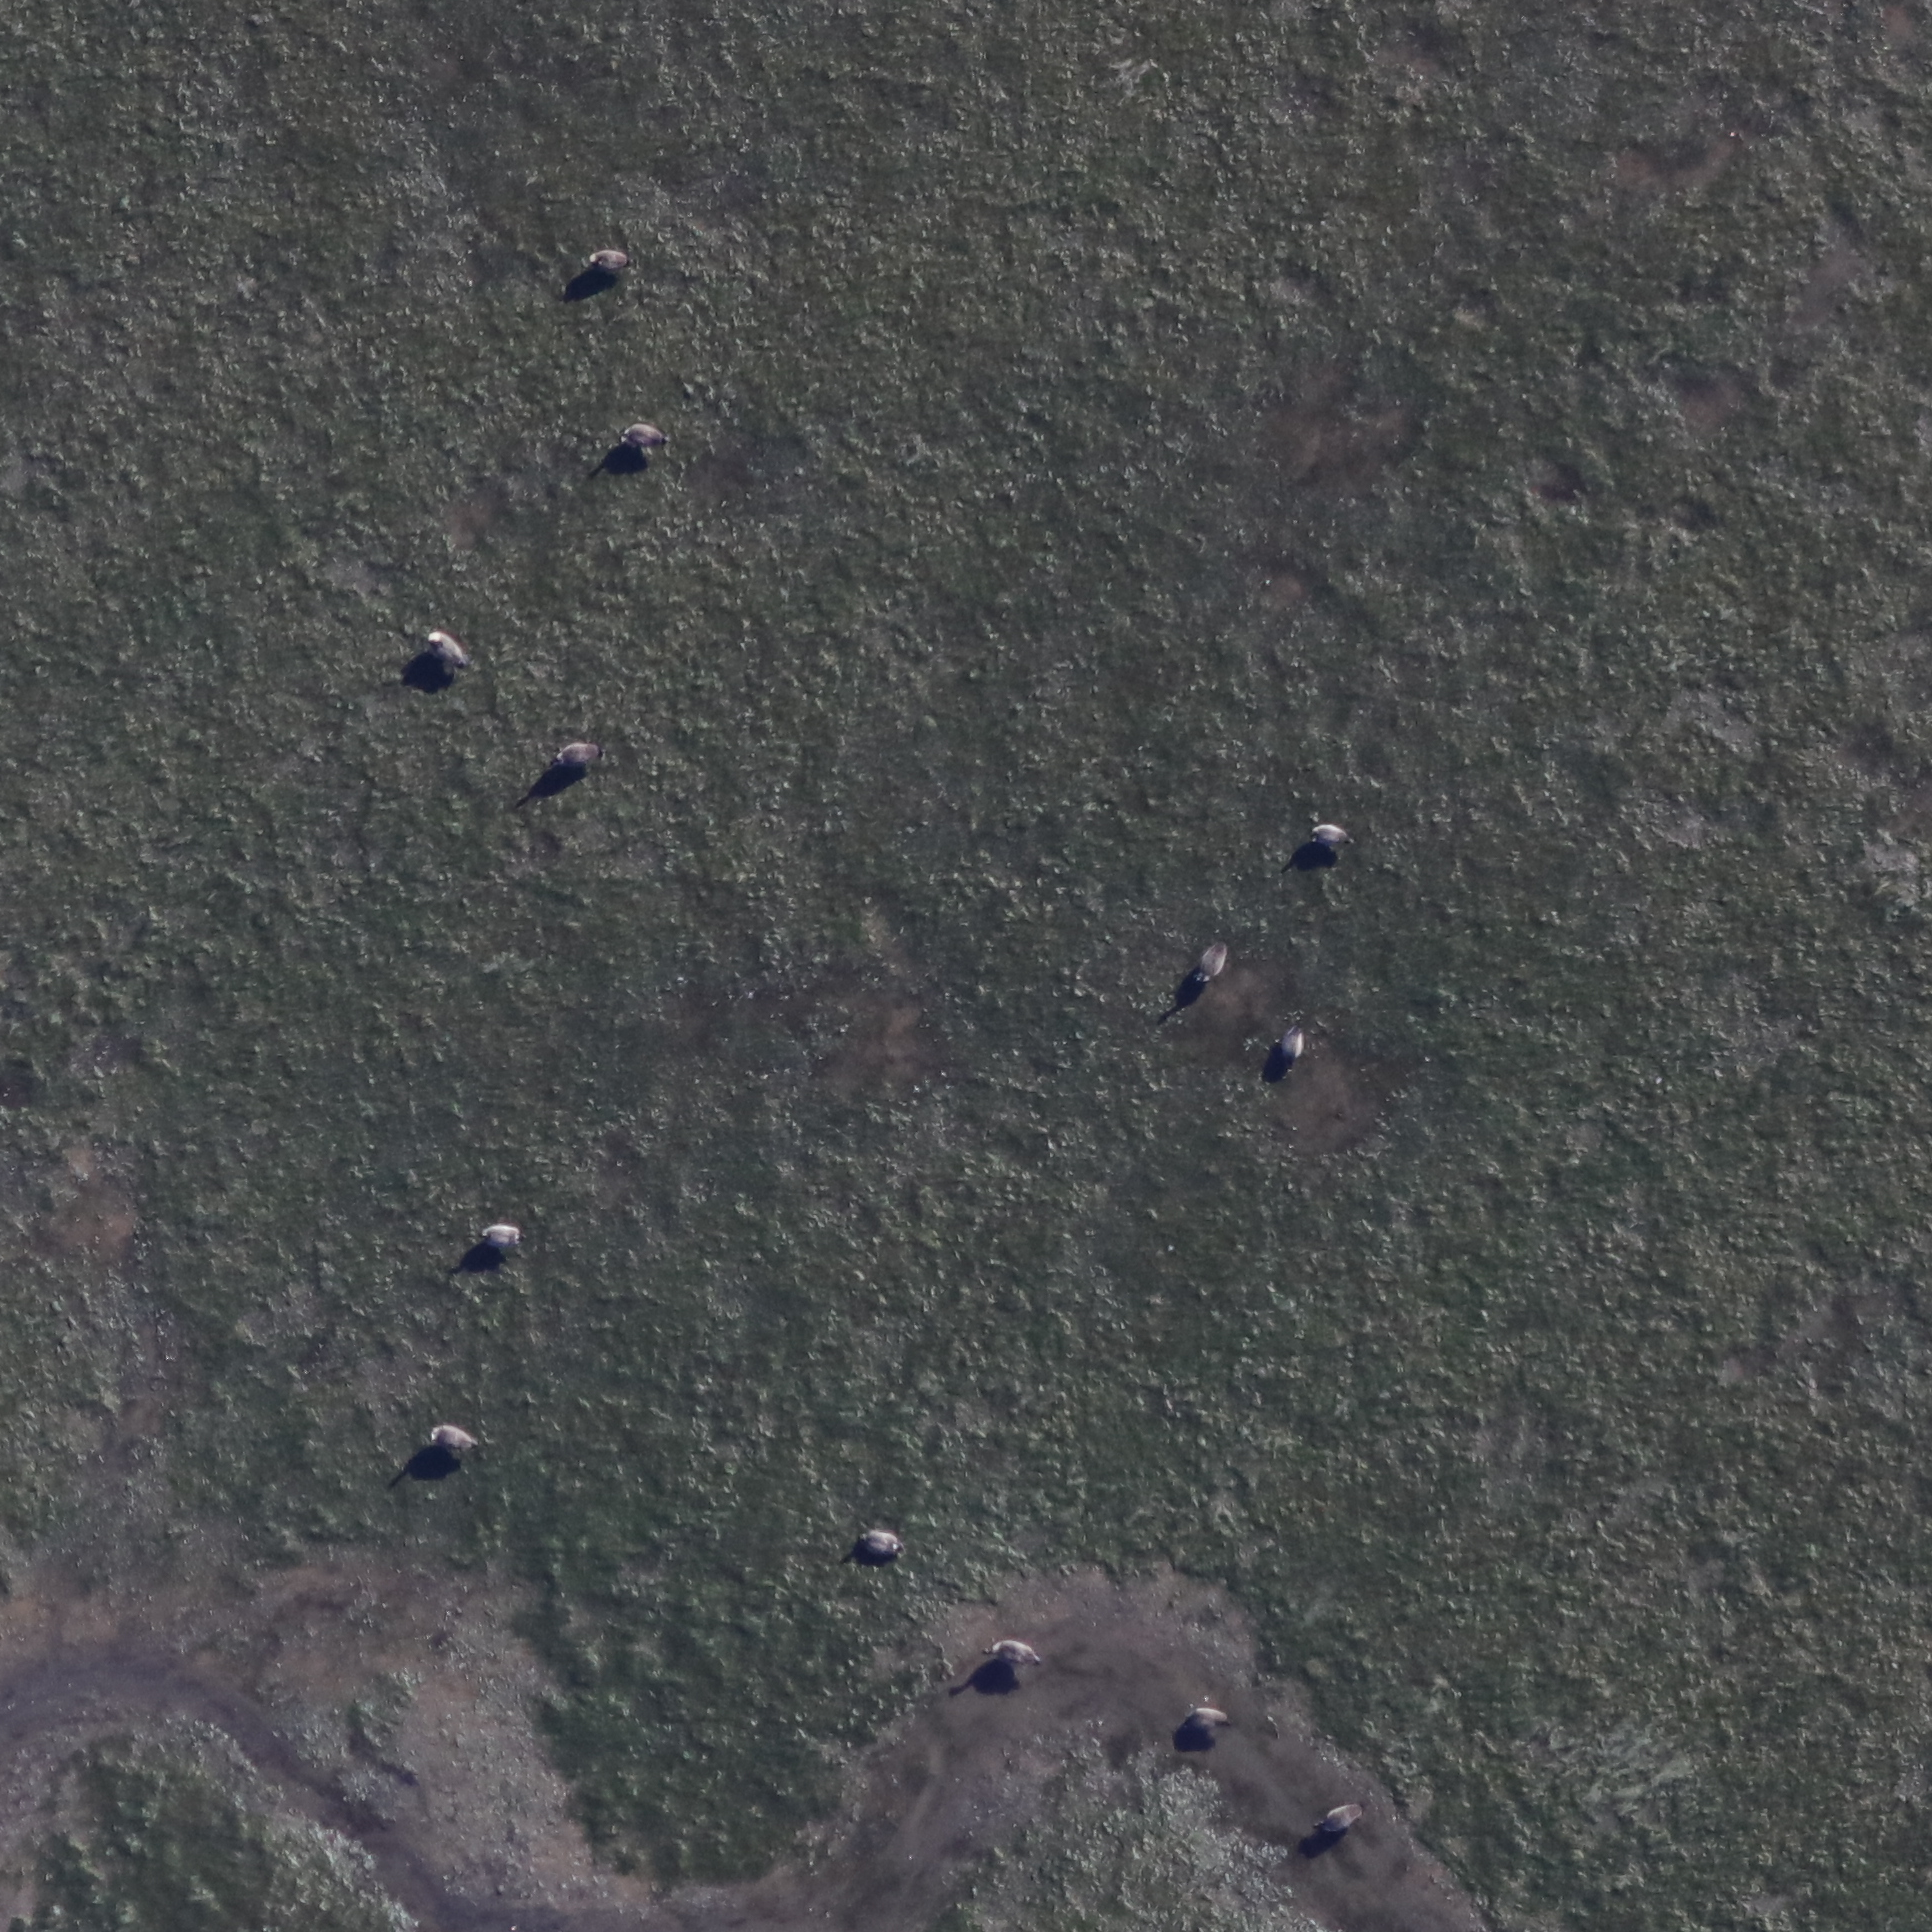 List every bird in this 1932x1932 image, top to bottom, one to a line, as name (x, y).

Canada goose (613, 259)
Canada goose (646, 436)
Canada goose (449, 650)
Canada goose (582, 754)
Canada goose (1333, 836)
Canada goose (1210, 964)
Canada goose (1290, 1044)
Canada goose (502, 1234)
Canada goose (456, 1438)
Canada goose (882, 1541)
Canada goose (1021, 1651)
Canada goose (1207, 1722)
Canada goose (1342, 1817)